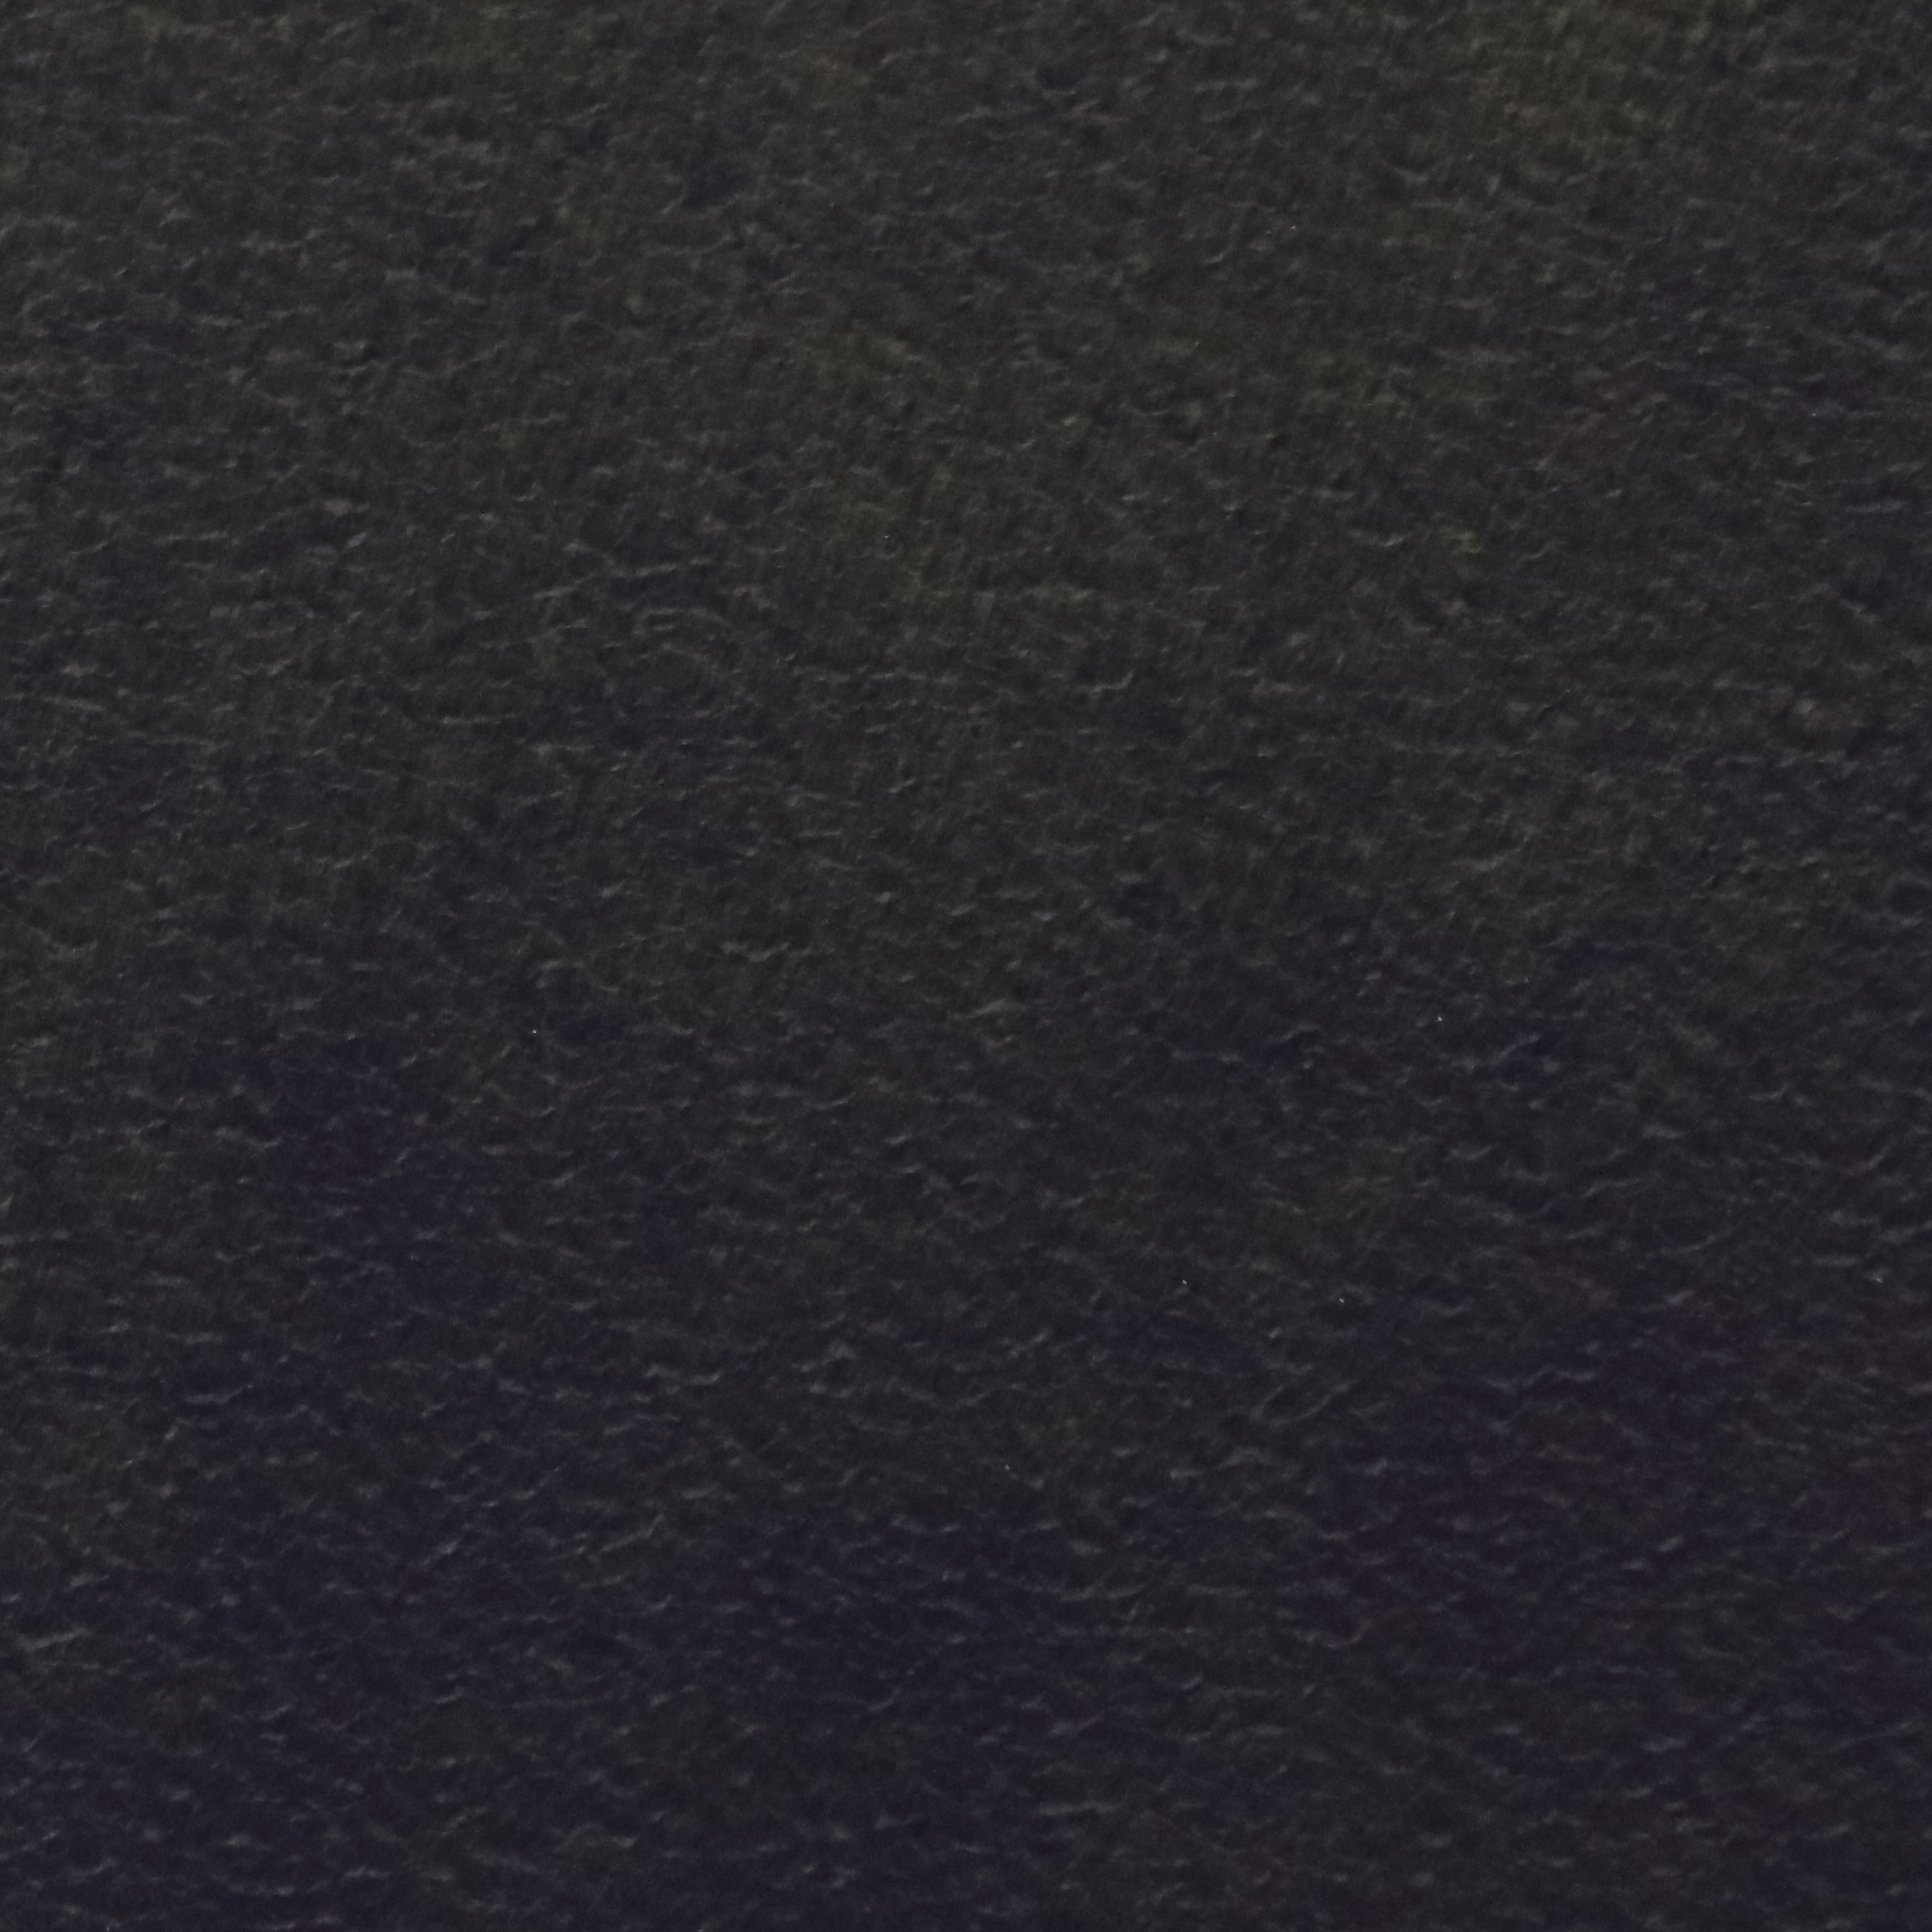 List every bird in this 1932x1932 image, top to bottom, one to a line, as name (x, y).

None